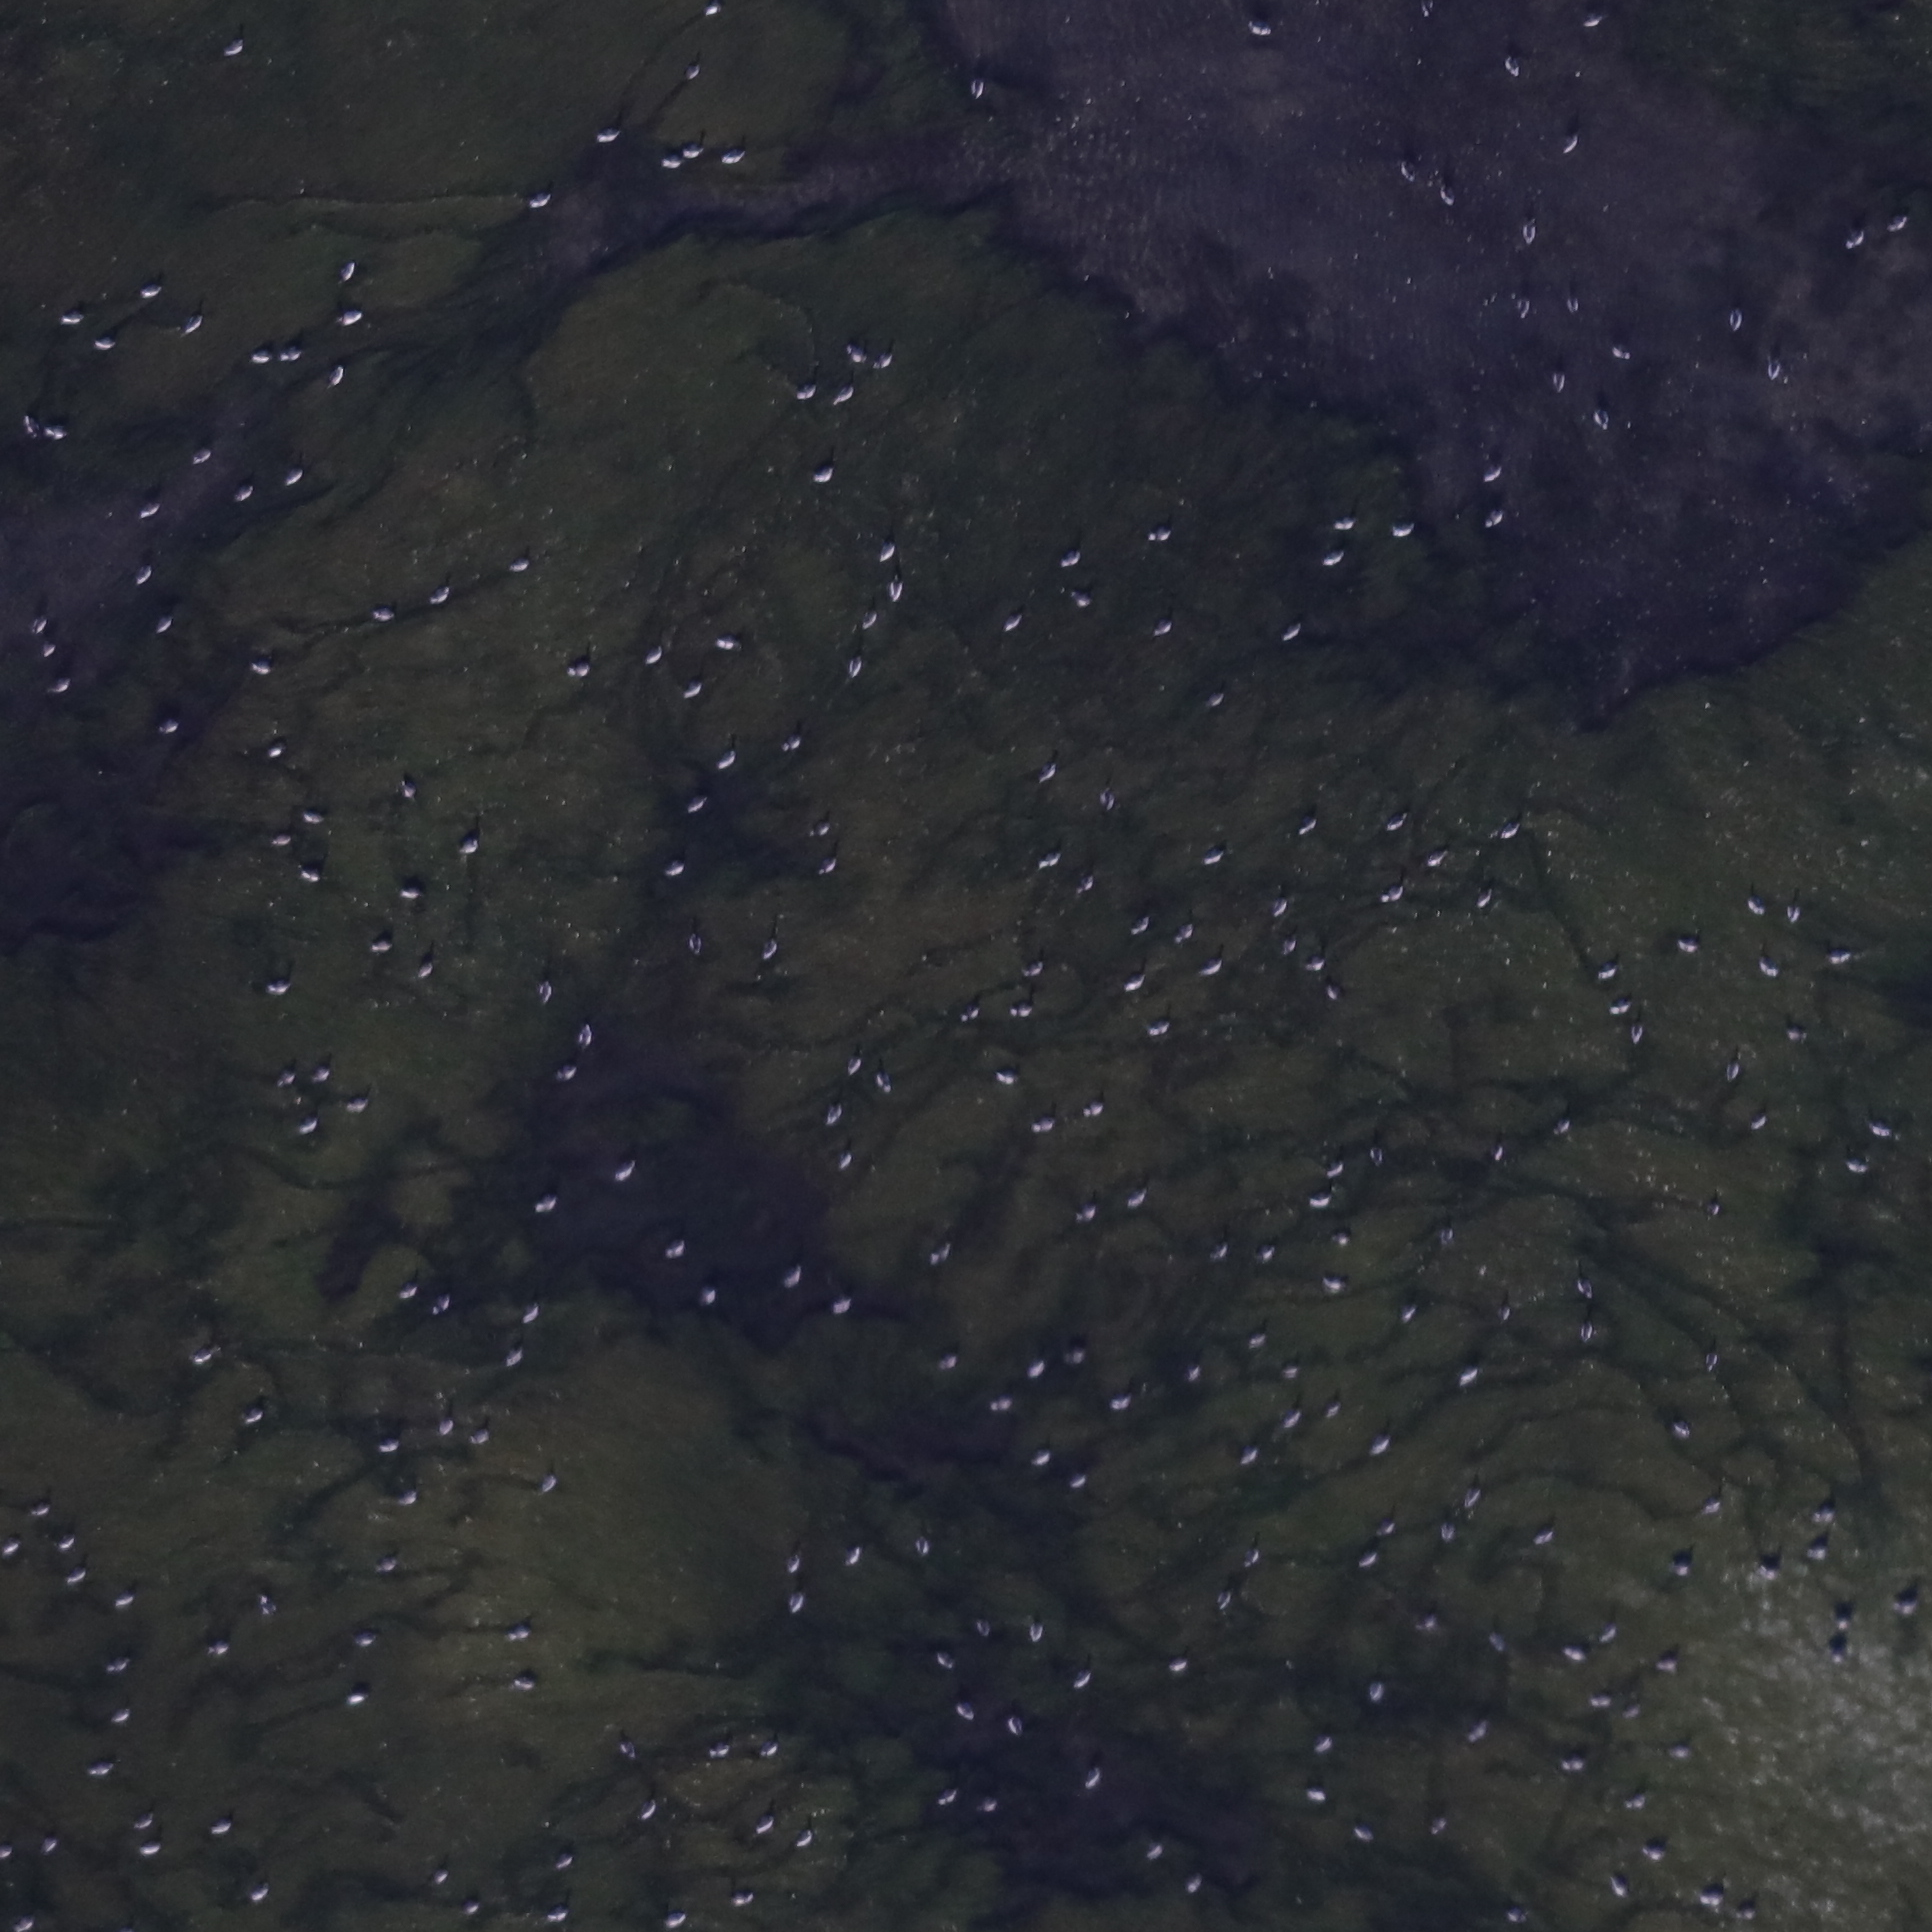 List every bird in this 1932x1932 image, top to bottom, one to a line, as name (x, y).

brant (712, 7)
brant (1422, 9)
brant (1583, 20)
brant (1257, 31)
brant (230, 43)
brant (1512, 67)
brant (685, 73)
brant (977, 90)
brant (619, 134)
brant (1574, 147)
brant (695, 148)
brant (737, 155)
brant (674, 163)
brant (1402, 169)
brant (1451, 193)
brant (536, 203)
brant (1899, 224)
brant (1529, 239)
brant (1854, 241)
brant (352, 273)
brant (154, 281)
brant (1571, 301)
brant (67, 309)
brant (1529, 316)
brant (1732, 317)
brant (353, 320)
brant (191, 326)
brant (109, 334)
brant (265, 354)
brant (848, 355)
brant (1618, 359)
brant (298, 361)
brant (1775, 366)
brant (888, 367)
brant (1566, 384)
brant (341, 386)
brant (808, 390)
brant (848, 399)
brant (1608, 420)
brant (27, 423)
brant (59, 425)
brant (202, 461)
brant (822, 471)
brant (291, 474)
brant (1494, 474)
brant (244, 492)
brant (154, 509)
brant (1501, 517)
brant (1350, 523)
brant (1161, 530)
brant (1408, 536)
brant (887, 550)
brant (1069, 560)
brant (1339, 565)
brant (507, 567)
brant (145, 576)
brant (892, 588)
brant (440, 601)
brant (1082, 602)
brant (384, 611)
brant (33, 616)
brant (873, 619)
brant (1013, 623)
brant (164, 624)
brant (1166, 629)
brant (1293, 631)
brant (731, 643)
brant (54, 645)
brant (650, 656)
brant (272, 665)
brant (861, 668)
brant (583, 670)
brant (64, 677)
brant (696, 689)
brant (1216, 700)
brant (166, 730)
brant (791, 744)
brant (273, 745)
brant (730, 758)
brant (1047, 775)
brant (405, 803)
brant (701, 804)
brant (1112, 813)
brant (315, 814)
brant (1401, 820)
brant (1312, 823)
brant (1514, 832)
brant (825, 836)
brant (284, 843)
brant (473, 845)
brant (1438, 855)
brant (1051, 858)
brant (1222, 860)
brant (671, 870)
brant (829, 871)
brant (319, 880)
brant (1082, 880)
brant (1403, 882)
brant (411, 895)
brant (1487, 897)
brant (1283, 908)
brant (1757, 910)
brant (1799, 917)
brant (1134, 924)
brant (1184, 928)
brant (1687, 939)
brant (695, 940)
brant (1286, 942)
brant (774, 943)
brant (387, 952)
brant (1320, 957)
brant (1843, 957)
brant (1034, 966)
brant (1215, 966)
brant (1611, 967)
brant (424, 971)
brant (1775, 971)
brant (1139, 978)
brant (279, 984)
brant (1337, 994)
brant (548, 998)
brant (1617, 1003)
brant (1028, 1011)
brant (966, 1012)
brant (1164, 1026)
brant (1800, 1027)
brant (588, 1033)
brant (1643, 1035)
brant (1731, 1069)
brant (851, 1070)
brant (322, 1072)
brant (570, 1072)
brant (287, 1075)
brant (1002, 1080)
brant (876, 1091)
brant (364, 1105)
brant (1087, 1113)
brant (831, 1116)
brant (309, 1120)
brant (1760, 1120)
brant (1048, 1122)
brant (1569, 1128)
brant (1878, 1128)
brant (1503, 1153)
brant (1383, 1158)
brant (620, 1159)
brant (846, 1161)
brant (1857, 1166)
brant (1338, 1167)
brant (550, 1200)
brant (1133, 1201)
brant (1325, 1209)
brant (1715, 1212)
brant (1088, 1213)
brant (1455, 1226)
brant (1348, 1238)
brant (670, 1244)
brant (1269, 1250)
brant (1223, 1251)
brant (943, 1254)
brant (788, 1274)
brant (409, 1284)
brant (1347, 1284)
brant (1588, 1287)
brant (704, 1295)
brant (447, 1301)
brant (842, 1304)
brant (535, 1307)
brant (1411, 1309)
brant (1508, 1312)
brant (1593, 1331)
brant (1261, 1335)
brant (206, 1344)
brant (949, 1347)
brant (1075, 1355)
brant (509, 1358)
brant (1713, 1363)
brant (1194, 1370)
brant (1294, 1372)
brant (1038, 1374)
brant (1470, 1377)
brant (1004, 1404)
brant (1122, 1404)
brant (254, 1407)
brant (1337, 1408)
brant (1289, 1418)
brant (444, 1431)
brant (1683, 1431)
brant (482, 1441)
brant (1381, 1446)
brant (389, 1456)
brant (1248, 1458)
brant (1039, 1459)
brant (552, 1478)
brant (1079, 1485)
brant (1478, 1489)
brant (409, 1502)
brant (1715, 1505)
brant (1825, 1505)
brant (41, 1512)
brant (1388, 1523)
brant (1454, 1531)
brant (67, 1537)
brant (1548, 1539)
brant (926, 1543)
brant (9, 1546)
brant (1820, 1555)
brant (858, 1558)
brant (1371, 1559)
brant (1250, 1562)
brant (1681, 1562)
brant (793, 1566)
brant (389, 1569)
brant (75, 1571)
brant (1775, 1577)
brant (126, 1598)
brant (1220, 1601)
brant (1910, 1602)
brant (797, 1605)
brant (263, 1609)
brant (1845, 1615)
brant (1427, 1621)
brant (984, 1624)
brant (1602, 1627)
brant (1043, 1631)
brant (520, 1632)
brant (366, 1642)
brant (1501, 1647)
brant (1839, 1649)
brant (1575, 1650)
brant (214, 1651)
brant (1178, 1659)
brant (1664, 1660)
brant (115, 1663)
brant (947, 1664)
brant (529, 1673)
brant (1079, 1679)
brant (1371, 1691)
brant (364, 1698)
brant (120, 1707)
brant (1599, 1711)
brant (969, 1712)
brant (1638, 1717)
brant (1017, 1725)
brant (1474, 1739)
brant (776, 1748)
brant (711, 1749)
brant (626, 1751)
brant (1320, 1751)
brant (1688, 1761)
brant (106, 1764)
brant (1572, 1771)
brant (1094, 1783)
brant (943, 1799)
brant (1312, 1799)
brant (649, 1807)
brant (987, 1807)
brant (142, 1808)
brant (1637, 1809)
brant (223, 1820)
brant (763, 1822)
brant (1437, 1833)
brant (1358, 1834)
brant (48, 1840)
brant (147, 1842)
brant (809, 1844)
brant (11, 1846)
brant (1155, 1847)
brant (1662, 1847)
brant (567, 1868)
brant (431, 1873)
brant (1626, 1879)
brant (1197, 1890)
brant (262, 1892)
brant (742, 1898)
brant (1716, 1899)
brant (467, 1911)
brant (1746, 1914)
brant (565, 1917)
brant (685, 1917)
brant (1513, 1922)
brant (25, 1924)
brant (126, 1929)